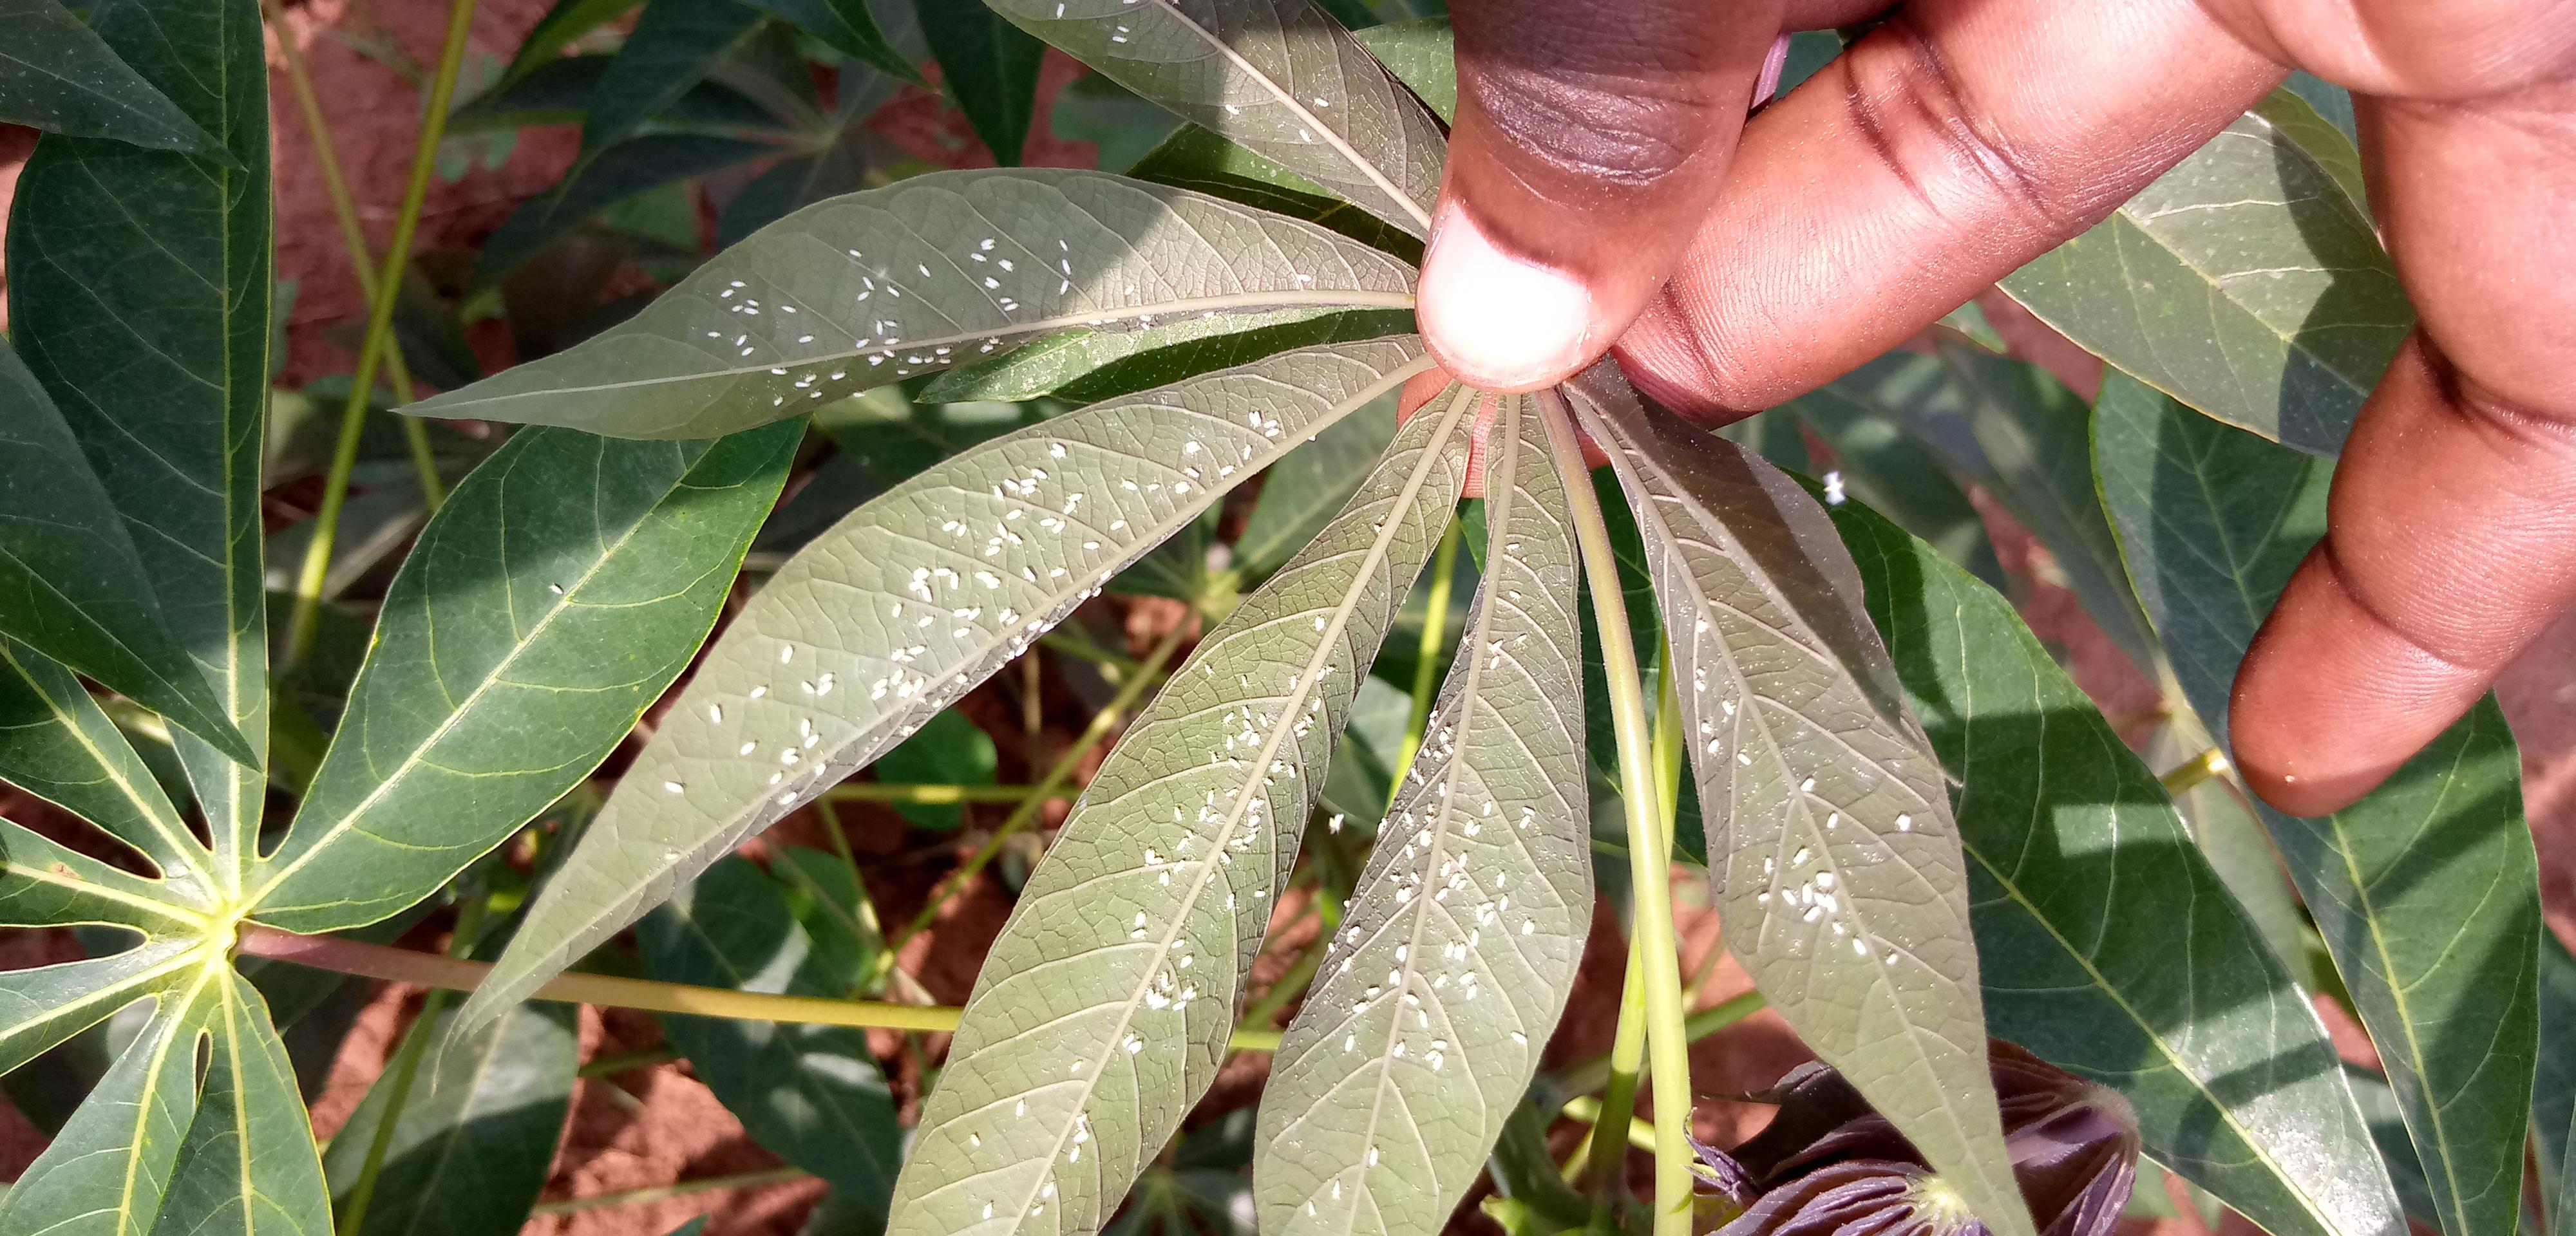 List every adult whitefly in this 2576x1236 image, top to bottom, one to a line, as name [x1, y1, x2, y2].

whitefly [1054, 1, 1067, 21]
whitefly [1117, 24, 1130, 35]
whitefly [1110, 35, 1128, 44]
whitefly [1312, 95, 1331, 108]
whitefly [1224, 102, 1241, 117]
whitefly [1298, 127, 1314, 145]
whitefly [980, 237, 997, 246]
whitefly [1058, 237, 1070, 252]
whitefly [981, 243, 995, 251]
whitefly [846, 247, 864, 259]
whitefly [968, 250, 988, 263]
whitefly [1061, 257, 1074, 276]
whitefly [1001, 258, 1014, 268]
whitefly [917, 260, 933, 279]
whitefly [998, 260, 1014, 272]
whitefly [1296, 272, 1316, 283]
whitefly [862, 275, 876, 290]
whitefly [985, 275, 1001, 288]
whitefly [1058, 276, 1072, 297]
whitefly [728, 278, 748, 288]
whitefly [984, 279, 997, 290]
whitefly [1122, 281, 1137, 297]
whitefly [885, 284, 903, 298]
whitefly [719, 287, 736, 299]
whitefly [855, 288, 871, 303]
whitefly [997, 295, 1015, 303]
whitefly [745, 297, 760, 308]
whitefly [1003, 301, 1021, 314]
whitefly [779, 303, 799, 315]
whitefly [730, 303, 744, 314]
whitefly [744, 306, 760, 315]
whitefly [1202, 310, 1215, 319]
whitefly [1139, 313, 1152, 323]
whitefly [1104, 317, 1119, 324]
whitefly [875, 317, 885, 335]
whitefly [882, 319, 900, 330]
whitefly [1084, 319, 1102, 326]
whitefly [1140, 322, 1151, 332]
whitefly [706, 330, 723, 339]
whitefly [735, 332, 748, 347]
whitefly [797, 333, 817, 345]
whitefly [987, 335, 999, 346]
whitefly [854, 337, 872, 350]
whitefly [882, 337, 901, 345]
whitefly [980, 343, 996, 355]
whitefly [740, 344, 756, 357]
whitefly [935, 346, 952, 356]
whitefly [883, 348, 896, 360]
whitefly [866, 354, 882, 362]
whitefly [907, 355, 923, 365]
whitefly [923, 355, 936, 364]
whitefly [871, 356, 885, 367]
whitefly [938, 356, 952, 364]
whitefly [770, 366, 788, 377]
whitefly [895, 368, 912, 377]
whitefly [830, 370, 849, 381]
whitefly [804, 372, 819, 383]
whitefly [793, 380, 812, 389]
whitefly [808, 390, 824, 400]
whitefly [851, 391, 868, 400]
whitefly [772, 395, 786, 408]
whitefly [1248, 410, 1259, 428]
whitefly [1254, 410, 1264, 425]
whitefly [1263, 418, 1280, 429]
whitefly [1264, 426, 1281, 438]
whitefly [1185, 440, 1199, 447]
whitefly [1050, 441, 1068, 451]
whitefly [1240, 442, 1251, 463]
whitefly [1186, 444, 1202, 454]
whitefly [1048, 449, 1068, 458]
whitefly [1217, 464, 1236, 478]
whitefly [1183, 465, 1202, 479]
whitefly [1031, 466, 1050, 481]
whitefly [1820, 470, 1848, 507]
whitefly [1119, 476, 1139, 492]
whitefly [1021, 477, 1037, 487]
whitefly [1003, 478, 1020, 491]
whitefly [1175, 480, 1188, 487]
whitefly [1144, 482, 1161, 492]
whitefly [992, 483, 1007, 503]
whitefly [1175, 484, 1191, 495]
whitefly [1021, 485, 1037, 496]
whitefly [1068, 491, 1084, 501]
whitefly [1062, 500, 1077, 516]
whitefly [1005, 507, 1024, 521]
whitefly [1038, 515, 1059, 527]
whitefly [1050, 519, 1066, 535]
whitefly [1108, 519, 1127, 532]
whitefly [940, 520, 960, 534]
whitefly [996, 521, 1009, 539]
whitefly [955, 523, 969, 538]
whitefly [1371, 523, 1383, 534]
whitefly [1008, 530, 1024, 547]
whitefly [988, 536, 1005, 545]
whitefly [1081, 539, 1101, 551]
whitefly [1504, 540, 1522, 551]
whitefly [984, 545, 1003, 557]
whitefly [1048, 564, 1068, 579]
whitefly [1020, 565, 1039, 583]
whitefly [933, 566, 952, 577]
whitefly [912, 567, 931, 575]
whitefly [1099, 568, 1113, 581]
whitefly [949, 570, 960, 592]
whitefly [973, 570, 996, 580]
whitefly [913, 572, 931, 581]
whitefly [982, 577, 1002, 585]
whitefly [908, 579, 927, 593]
whitefly [986, 583, 999, 590]
whitefly [920, 585, 935, 603]
whitefly [1092, 586, 1104, 598]
whitefly [1077, 586, 1092, 602]
whitefly [1508, 588, 1523, 601]
whitefly [890, 599, 904, 619]
whitefly [967, 605, 982, 623]
whitefly [996, 605, 1012, 623]
whitefly [952, 607, 972, 619]
whitefly [1006, 612, 1021, 626]
whitefly [916, 613, 936, 630]
whitefly [1314, 613, 1320, 633]
whitefly [1320, 615, 1327, 630]
whitefly [1027, 617, 1045, 632]
whitefly [1693, 619, 1710, 630]
whitefly [1039, 621, 1056, 635]
whitefly [951, 625, 972, 639]
whitefly [1694, 625, 1707, 635]
whitefly [1514, 630, 1530, 645]
whitefly [1011, 632, 1024, 646]
whitefly [1461, 633, 1472, 648]
whitefly [1490, 639, 1504, 653]
whitefly [779, 642, 795, 666]
whitefly [1015, 642, 1029, 659]
whitefly [909, 644, 927, 656]
whitefly [889, 646, 906, 663]
whitefly [1007, 650, 1015, 661]
whitefly [1488, 652, 1501, 670]
whitefly [902, 655, 916, 663]
whitefly [994, 659, 1008, 670]
whitefly [1203, 662, 1215, 677]
whitefly [1325, 663, 1337, 676]
whitefly [1693, 666, 1710, 679]
whitefly [1314, 666, 1326, 682]
whitefly [889, 667, 906, 686]
whitefly [955, 670, 969, 682]
whitefly [818, 671, 835, 682]
whitefly [1289, 672, 1298, 691]
whitefly [1239, 673, 1250, 691]
whitefly [913, 675, 925, 695]
whitefly [872, 677, 889, 690]
whitefly [1692, 678, 1709, 694]
whitefly [799, 680, 817, 695]
whitefly [896, 680, 911, 697]
whitefly [817, 680, 835, 698]
whitefly [748, 683, 770, 700]
whitefly [904, 683, 915, 698]
whitefly [870, 686, 888, 702]
whitefly [916, 695, 929, 704]
whitefly [931, 695, 943, 710]
whitefly [1310, 695, 1323, 714]
whitefly [1720, 697, 1738, 717]
whitefly [708, 701, 725, 724]
whitefly [1240, 704, 1254, 720]
whitefly [1222, 709, 1235, 727]
whitefly [1427, 709, 1441, 718]
whitefly [1258, 711, 1270, 729]
whitefly [1303, 713, 1316, 726]
whitefly [799, 716, 810, 738]
whitefly [1427, 718, 1437, 728]
whitefly [1242, 718, 1255, 729]
whitefly [1293, 719, 1307, 733]
whitefly [1699, 721, 1712, 728]
whitefly [902, 724, 916, 732]
whitefly [1442, 725, 1455, 735]
whitefly [1700, 727, 1714, 734]
whitefly [1294, 728, 1310, 739]
whitefly [1236, 729, 1253, 742]
whitefly [1440, 730, 1452, 742]
whitefly [900, 731, 911, 737]
whitefly [1224, 732, 1236, 752]
whitefly [1245, 732, 1258, 748]
whitefly [802, 733, 821, 750]
whitefly [1254, 733, 1262, 747]
whitefly [1439, 734, 1444, 743]
whitefly [1707, 736, 1722, 755]
whitefly [739, 740, 757, 758]
whitefly [1441, 742, 1456, 756]
whitefly [1422, 745, 1433, 760]
whitefly [782, 746, 799, 756]
whitefly [1432, 749, 1444, 761]
whitefly [1208, 751, 1219, 765]
whitefly [1734, 751, 1752, 767]
whitefly [779, 755, 801, 765]
whitefly [1226, 756, 1243, 770]
whitefly [1270, 758, 1283, 771]
whitefly [819, 762, 828, 777]
whitefly [1274, 763, 1285, 773]
whitefly [1285, 763, 1300, 780]
whitefly [814, 763, 820, 777]
whitefly [1410, 765, 1419, 780]
whitefly [768, 770, 784, 787]
whitefly [1416, 773, 1426, 789]
whitefly [1797, 774, 1816, 795]
whitefly [1261, 776, 1276, 789]
whitefly [663, 778, 687, 796]
whitefly [1436, 780, 1450, 799]
whitefly [1205, 785, 1217, 806]
whitefly [1223, 787, 1240, 798]
whitefly [777, 790, 799, 807]
whitefly [1246, 796, 1258, 812]
whitefly [1256, 798, 1265, 807]
whitefly [1481, 798, 1493, 819]
whitefly [1426, 801, 1437, 814]
whitefly [1172, 804, 1185, 823]
whitefly [1197, 804, 1209, 823]
whitefly [1519, 804, 1537, 816]
whitefly [1323, 809, 1349, 836]
whitefly [1206, 810, 1219, 824]
whitefly [1403, 810, 1415, 826]
whitefly [1824, 810, 1839, 830]
whitefly [1423, 812, 1435, 824]
whitefly [1895, 813, 1906, 827]
whitefly [1519, 814, 1532, 834]
whitefly [1245, 814, 1258, 822]
whitefly [1900, 814, 1911, 832]
whitefly [1248, 816, 1262, 827]
whitefly [1380, 816, 1391, 827]
whitefly [1463, 817, 1475, 836]
whitefly [1377, 821, 1384, 836]
whitefly [1470, 823, 1482, 838]
whitefly [1249, 825, 1260, 834]
whitefly [1184, 827, 1196, 841]
whitefly [1419, 828, 1427, 846]
whitefly [1425, 829, 1432, 848]
whitefly [1244, 832, 1258, 844]
whitefly [1175, 836, 1189, 852]
whitefly [1228, 836, 1244, 846]
whitefly [1404, 843, 1416, 861]
whitefly [1237, 843, 1250, 853]
whitefly [1792, 846, 1810, 865]
whitefly [1144, 847, 1150, 866]
whitefly [1150, 847, 1155, 865]
whitefly [663, 850, 681, 861]
whitefly [1218, 850, 1233, 865]
whitefly [1457, 850, 1469, 870]
whitefly [1761, 855, 1774, 876]
whitefly [1150, 856, 1164, 865]
whitefly [1173, 858, 1188, 876]
whitefly [1438, 858, 1452, 878]
whitefly [1494, 868, 1508, 890]
whitefly [1164, 869, 1171, 888]
whitefly [1158, 870, 1164, 886]
whitefly [1205, 870, 1217, 885]
whitefly [1407, 870, 1422, 886]
whitefly [1448, 870, 1461, 888]
whitefly [1385, 872, 1402, 883]
whitefly [1455, 877, 1468, 892]
whitefly [1801, 879, 1814, 906]
whitefly [1401, 885, 1412, 904]
whitefly [1394, 886, 1404, 904]
whitefly [1434, 886, 1449, 903]
whitefly [1780, 888, 1798, 907]
whitefly [1251, 888, 1267, 900]
whitefly [1225, 890, 1236, 912]
whitefly [1756, 890, 1771, 904]
whitefly [1813, 891, 1825, 909]
whitefly [1825, 892, 1839, 915]
whitefly [1499, 894, 1511, 913]
whitefly [1342, 898, 1354, 910]
whitefly [1481, 900, 1496, 912]
whitefly [1474, 903, 1484, 922]
whitefly [1803, 905, 1821, 923]
whitefly [1482, 908, 1495, 928]
whitefly [1133, 910, 1142, 928]
whitefly [1140, 912, 1146, 927]
whitefly [1520, 919, 1531, 936]
whitefly [1830, 920, 1846, 935]
whitefly [1527, 921, 1536, 935]
whitefly [1344, 924, 1362, 936]
whitefly [1128, 927, 1148, 941]
whitefly [1470, 927, 1481, 948]
whitefly [1851, 935, 1868, 957]
whitefly [1345, 936, 1356, 945]
whitefly [1170, 937, 1186, 950]
whitefly [1442, 939, 1455, 959]
whitefly [1327, 940, 1338, 955]
whitefly [1459, 941, 1468, 963]
whitefly [1454, 942, 1461, 961]
whitefly [1399, 944, 1407, 962]
whitefly [1394, 944, 1403, 959]
whitefly [1884, 951, 1899, 966]
whitefly [1179, 953, 1192, 963]
whitefly [1337, 954, 1354, 974]
whitefly [1180, 957, 1193, 969]
whitefly [1159, 968, 1168, 989]
whitefly [1394, 968, 1402, 987]
whitefly [1457, 969, 1477, 986]
whitefly [1387, 969, 1396, 986]
whitefly [1431, 971, 1449, 989]
whitefly [1166, 982, 1175, 993]
whitefly [1463, 982, 1479, 1002]
whitefly [1181, 984, 1195, 1000]
whitefly [1364, 985, 1382, 997]
whitefly [1145, 986, 1155, 1001]
whitefly [1188, 989, 1198, 1001]
whitefly [1148, 991, 1160, 1006]
whitefly [1403, 991, 1421, 1007]
whitefly [1151, 995, 1164, 1012]
whitefly [1158, 997, 1171, 1009]
whitefly [1171, 999, 1188, 1012]
whitefly [1351, 1000, 1370, 1013]
whitefly [1417, 1008, 1432, 1030]
whitefly [1506, 1029, 1530, 1046]
whitefly [1342, 1031, 1358, 1053]
whitefly [1121, 1032, 1135, 1049]
whitefly [1429, 1038, 1450, 1051]
whitefly [1390, 1038, 1408, 1058]
whitefly [1128, 1039, 1143, 1051]
whitefly [1132, 1044, 1144, 1055]
whitefly [1423, 1049, 1439, 1061]
whitefly [1432, 1051, 1444, 1072]
whitefly [1069, 1057, 1084, 1074]
whitefly [1014, 1096, 1027, 1120]
whitefly [1075, 1112, 1089, 1122]
whitefly [1077, 1120, 1088, 1130]
whitefly [1074, 1127, 1088, 1139]
whitefly [967, 1132, 983, 1147]
whitefly [1074, 1132, 1090, 1143]
whitefly [1068, 1144, 1082, 1165]
whitefly [1368, 1144, 1381, 1168]
whitefly [1329, 1175, 1345, 1203]
whitefly [1040, 1181, 1057, 1198]
whitefly [1306, 1198, 1320, 1219]
whitefly [980, 1199, 995, 1221]
whitefly [1028, 1203, 1046, 1219]